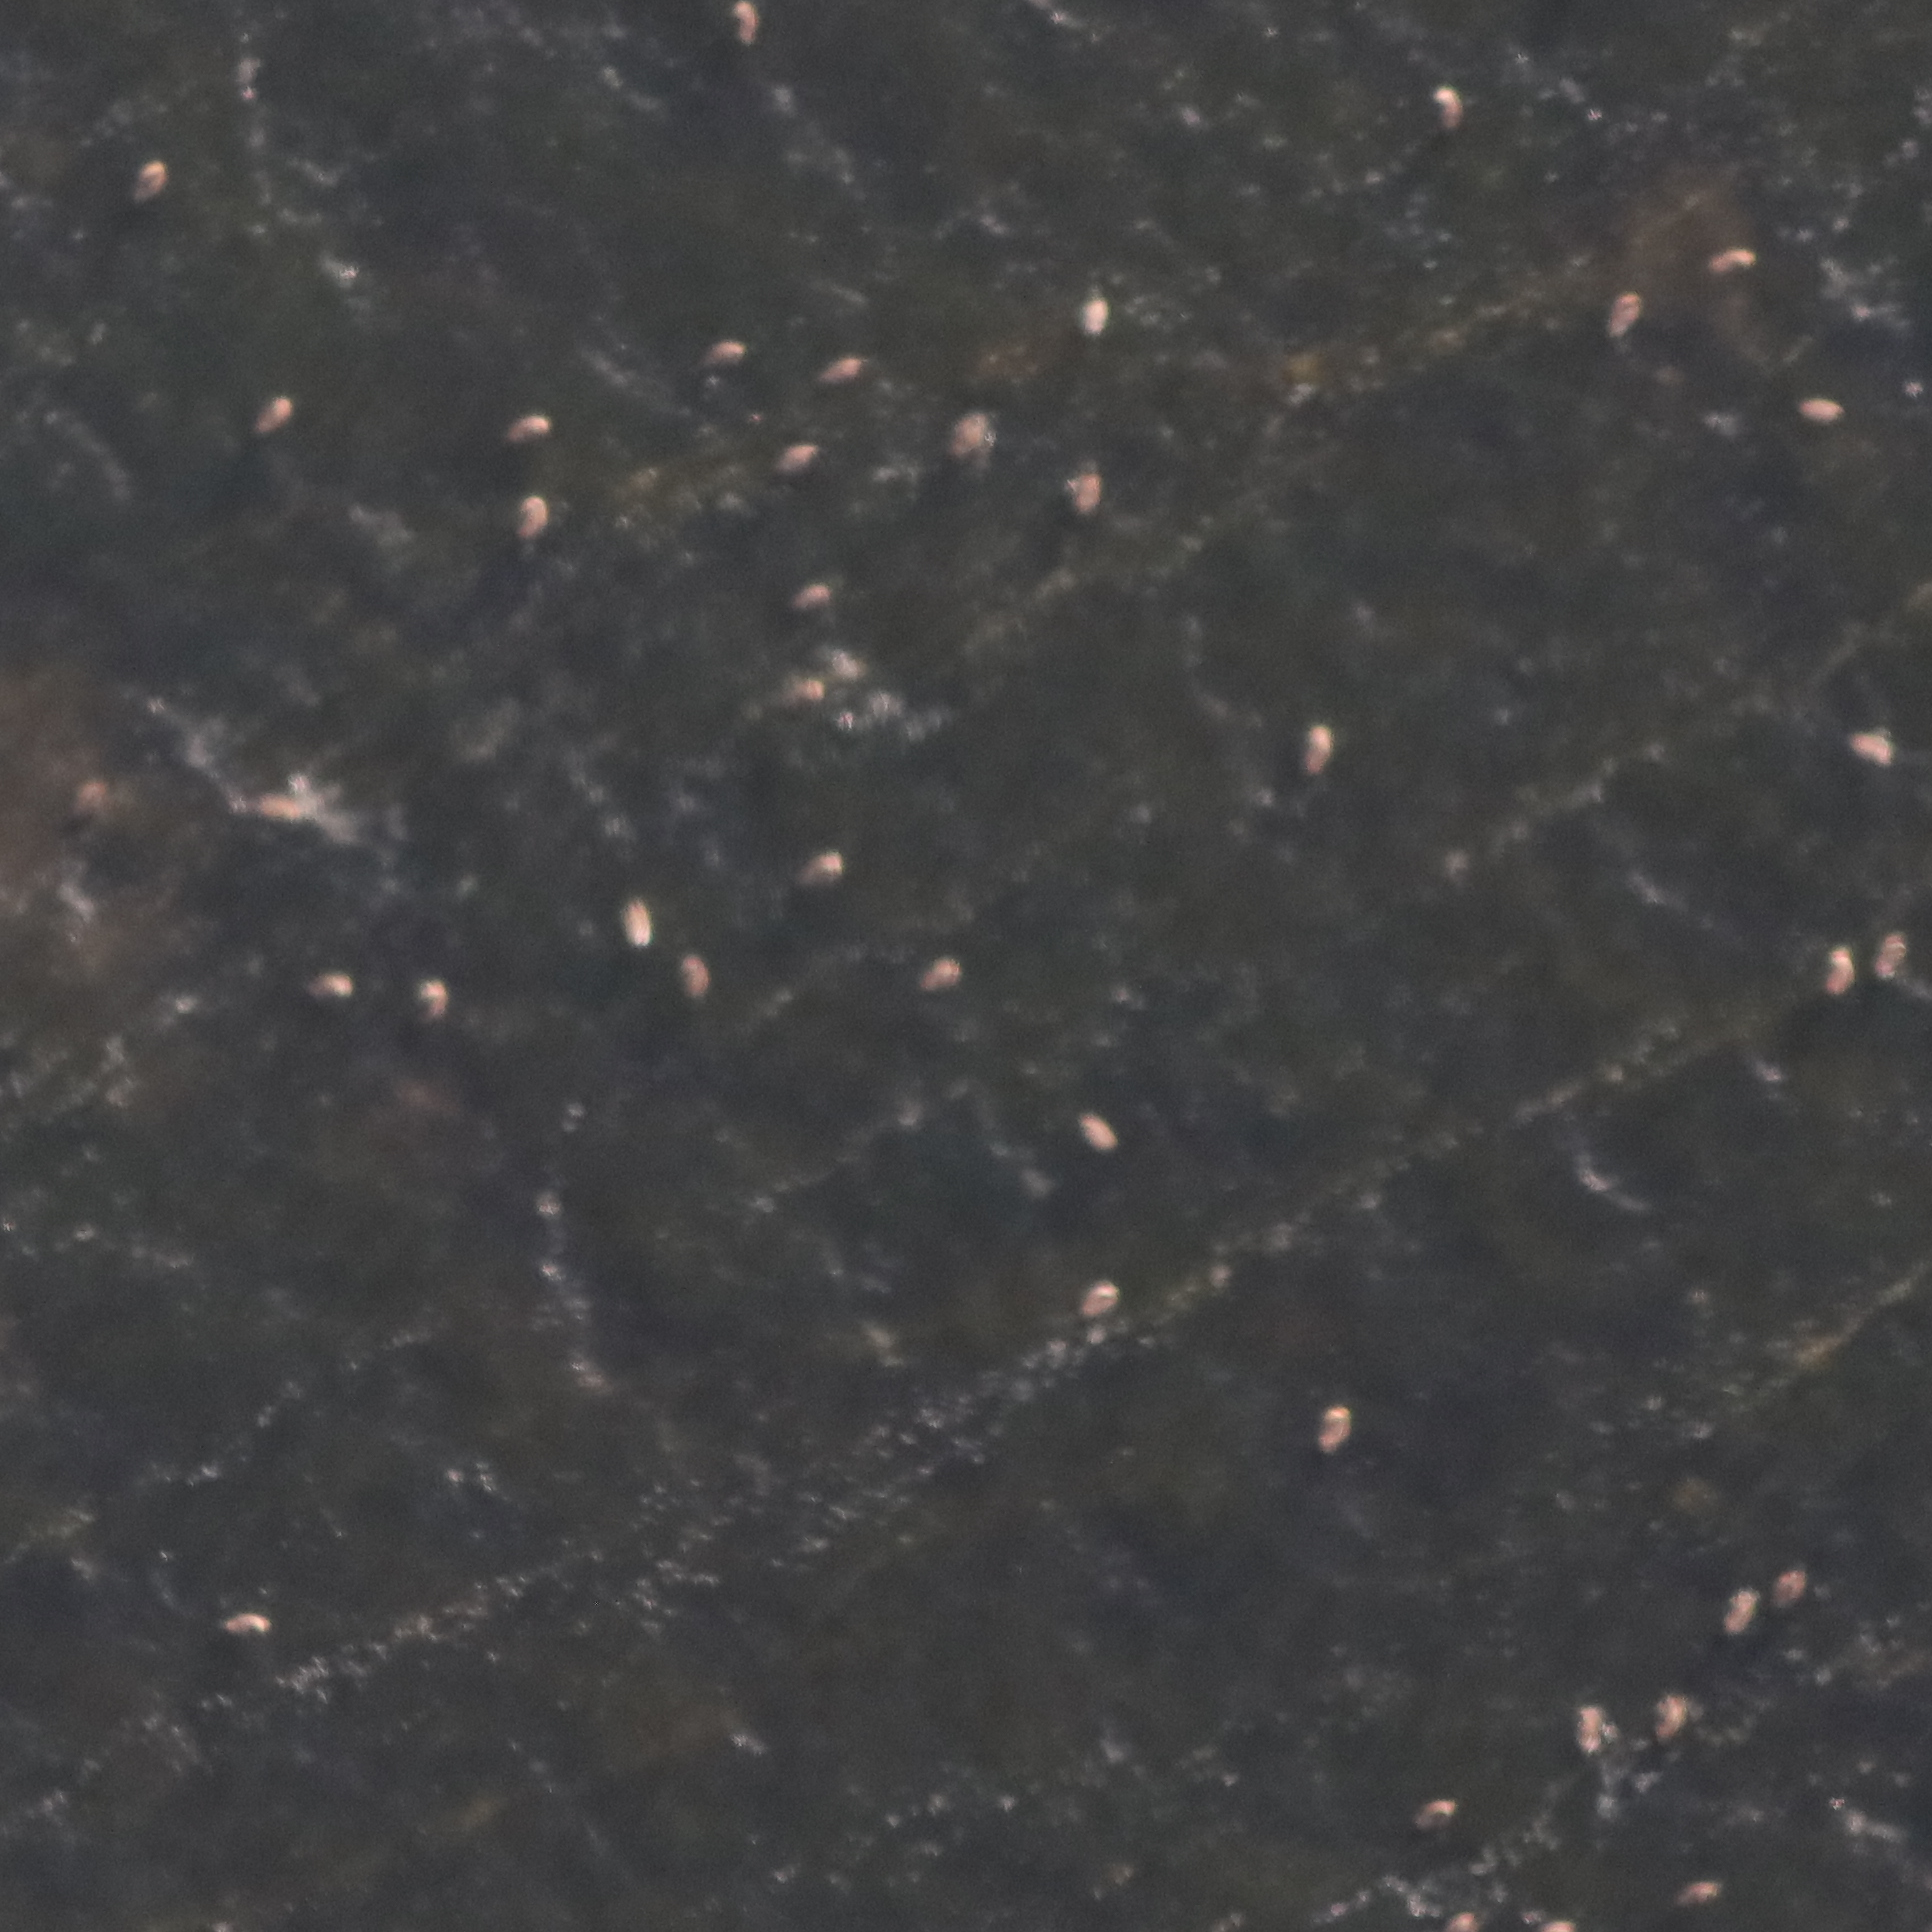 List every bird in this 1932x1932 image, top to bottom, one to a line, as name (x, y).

Canada goose (746, 24)
Canada goose (1452, 113)
Canada goose (148, 178)
Canada goose (1733, 260)
Canada goose (1620, 318)
Canada goose (1095, 320)
Canada goose (725, 354)
Canada goose (843, 373)
Canada goose (1821, 412)
Canada goose (274, 420)
Canada goose (532, 430)
Canada goose (965, 435)
Canada goose (796, 459)
Canada goose (1083, 494)
Canada goose (529, 519)
Canada goose (814, 599)
Canada goose (1872, 747)
Canada goose (1316, 755)
Canada goose (88, 802)
Canada goose (279, 806)
Canada goose (822, 874)
Canada goose (641, 926)
Canada goose (1890, 950)
Canada goose (1843, 973)
Canada goose (941, 974)
Canada goose (694, 979)
Canada goose (329, 989)
Canada goose (432, 1004)
Canada goose (1098, 1136)
Canada goose (1101, 1301)
Canada goose (1334, 1432)
Canada goose (1787, 1595)
Canada goose (1741, 1606)
Canada goose (246, 1622)
Canada goose (1671, 1722)
Canada goose (1590, 1730)
Canada goose (1437, 1816)
Canada goose (1690, 1895)
Canada goose (1462, 1928)